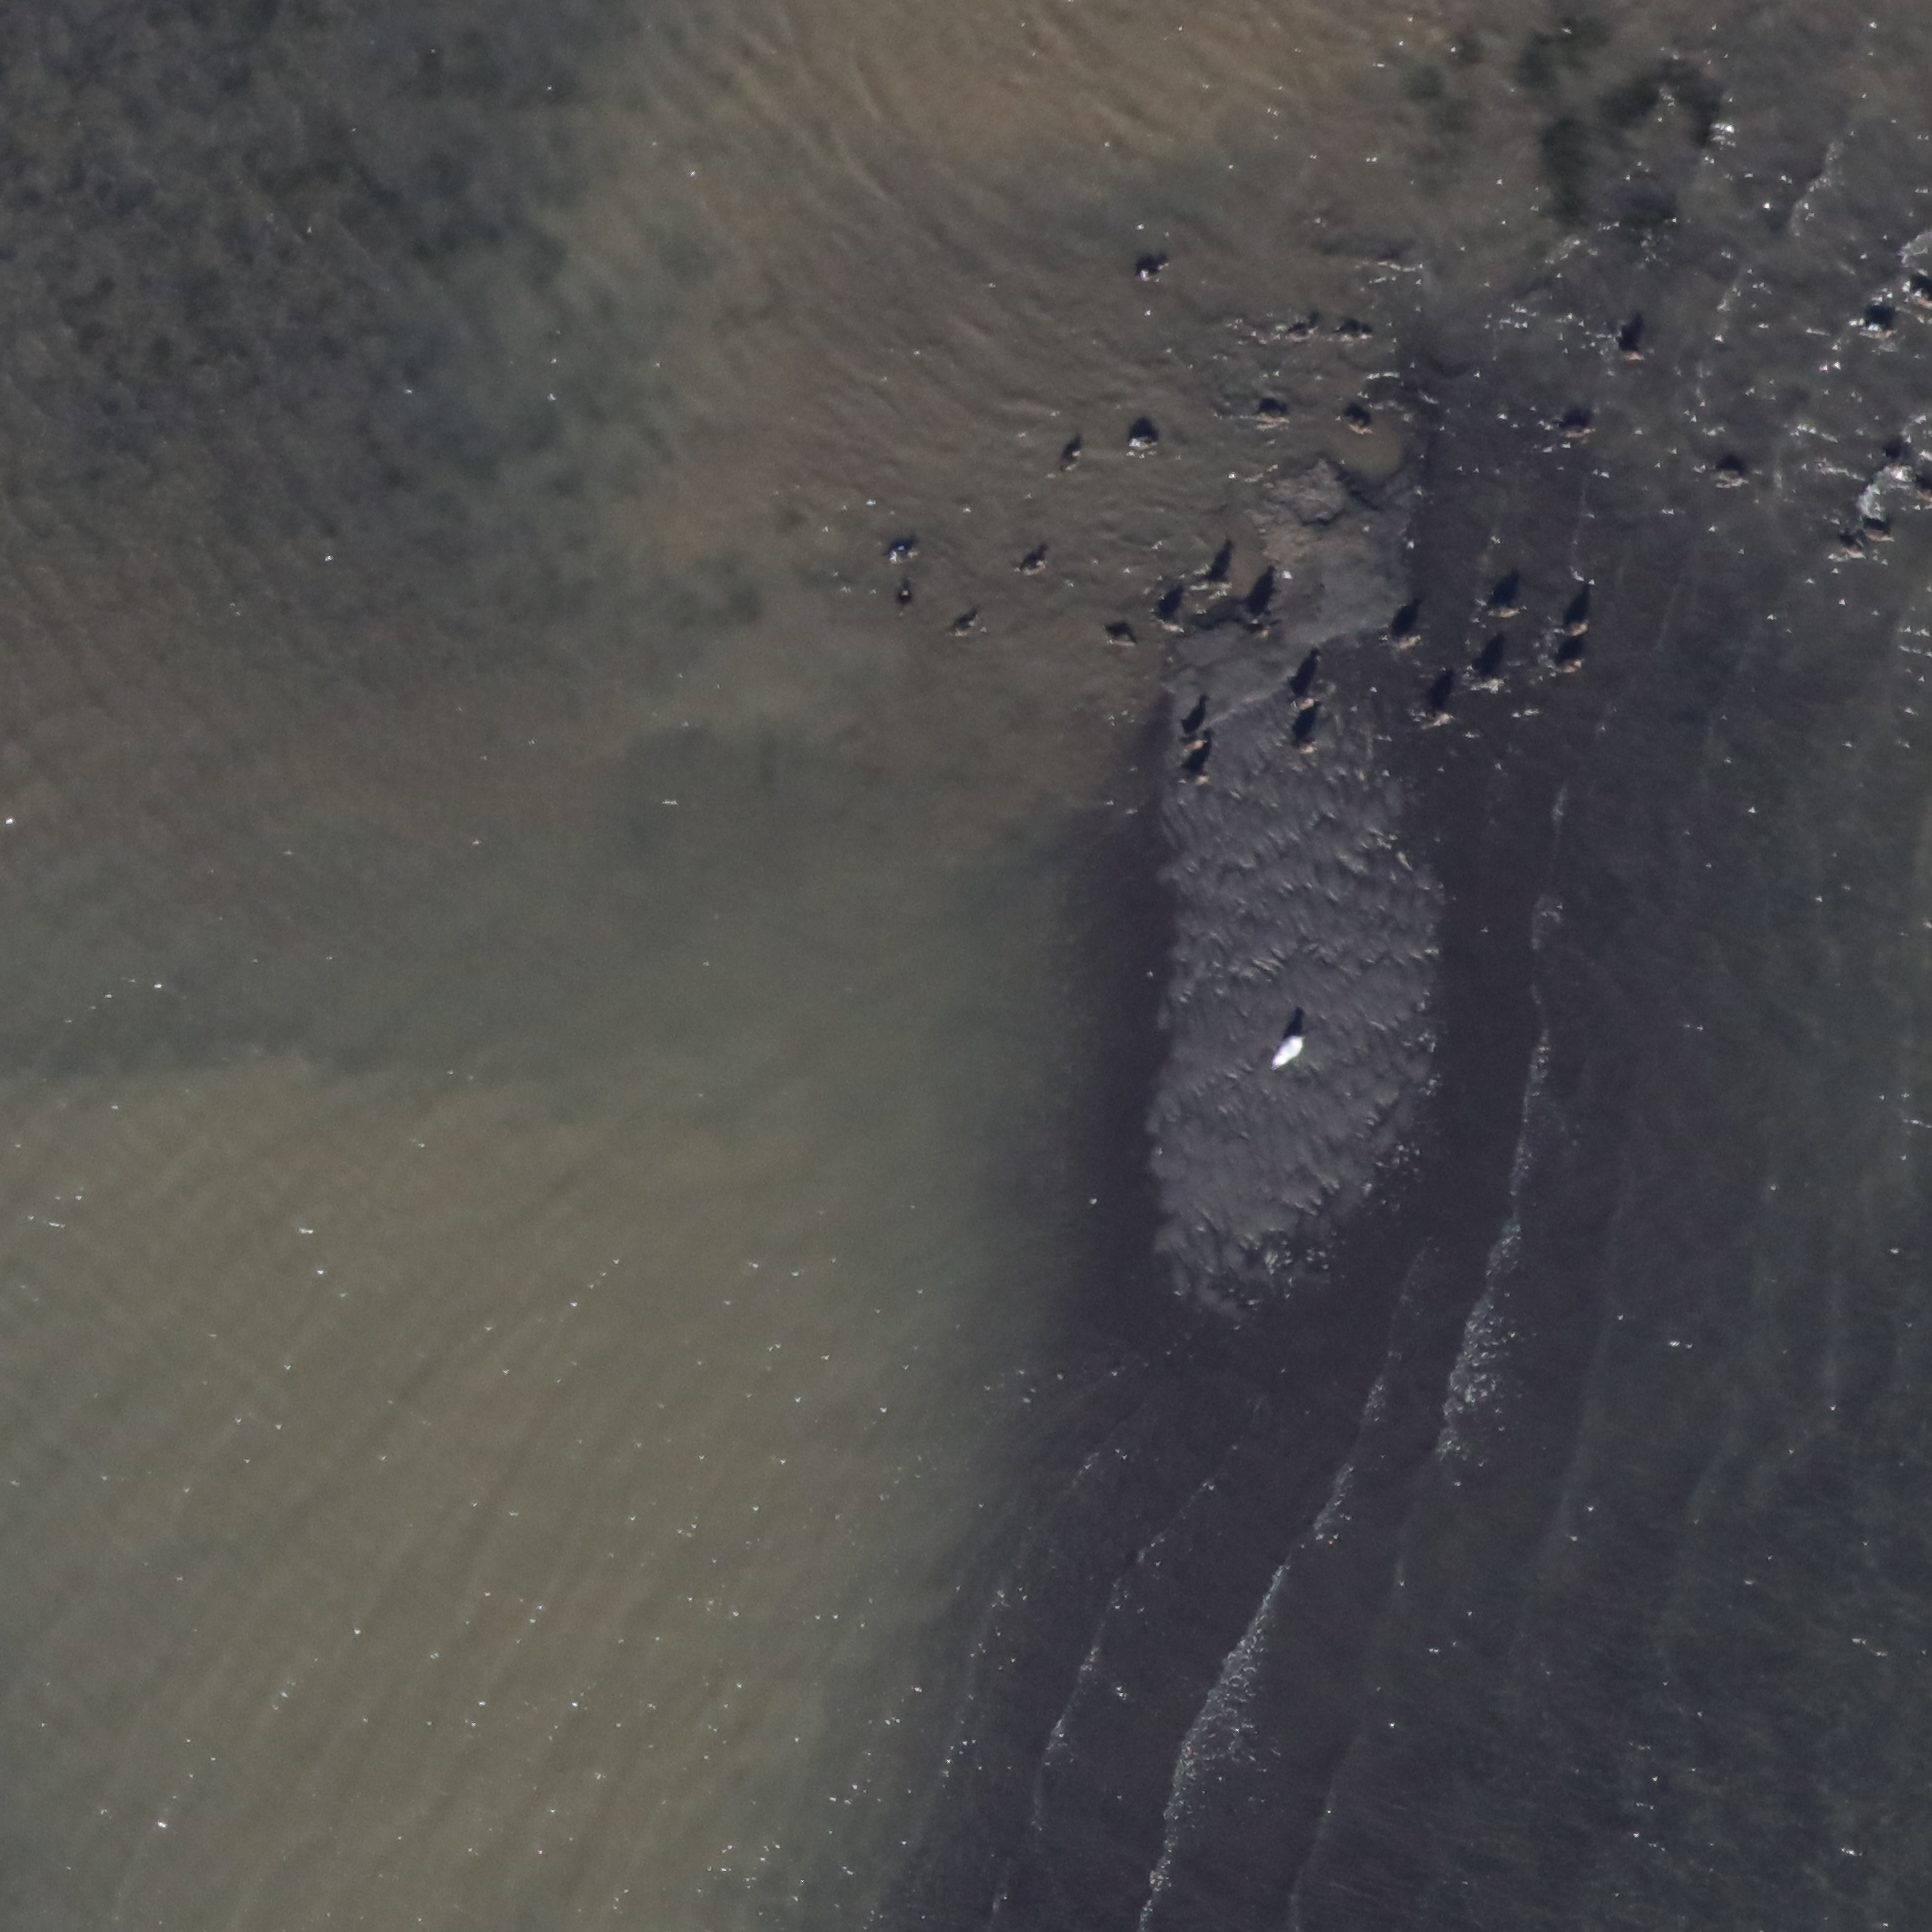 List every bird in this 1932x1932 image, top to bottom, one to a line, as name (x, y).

other bird (1152, 269)
other bird (1928, 306)
other bird (1873, 323)
other bird (1354, 332)
other bird (1300, 336)
other bird (1633, 356)
other bird (1265, 418)
other bird (1355, 423)
other bird (1572, 433)
other bird (1142, 445)
other bird (1072, 461)
other bird (1893, 469)
other bird (1730, 473)
other bird (1925, 494)
other bird (1877, 529)
other bird (1858, 545)
other bird (902, 556)
other bird (1026, 563)
other bird (1217, 593)
other bird (904, 603)
other bird (1508, 607)
other bird (959, 619)
other bird (1578, 624)
other bird (1177, 627)
other bird (1264, 632)
other bird (1393, 632)
other bird (1125, 643)
other bird (1567, 668)
other bird (1487, 682)
other bird (1304, 703)
other bird (1441, 716)
other bird (1191, 744)
other bird (1305, 748)
other bird (1196, 780)
gull (1291, 1051)